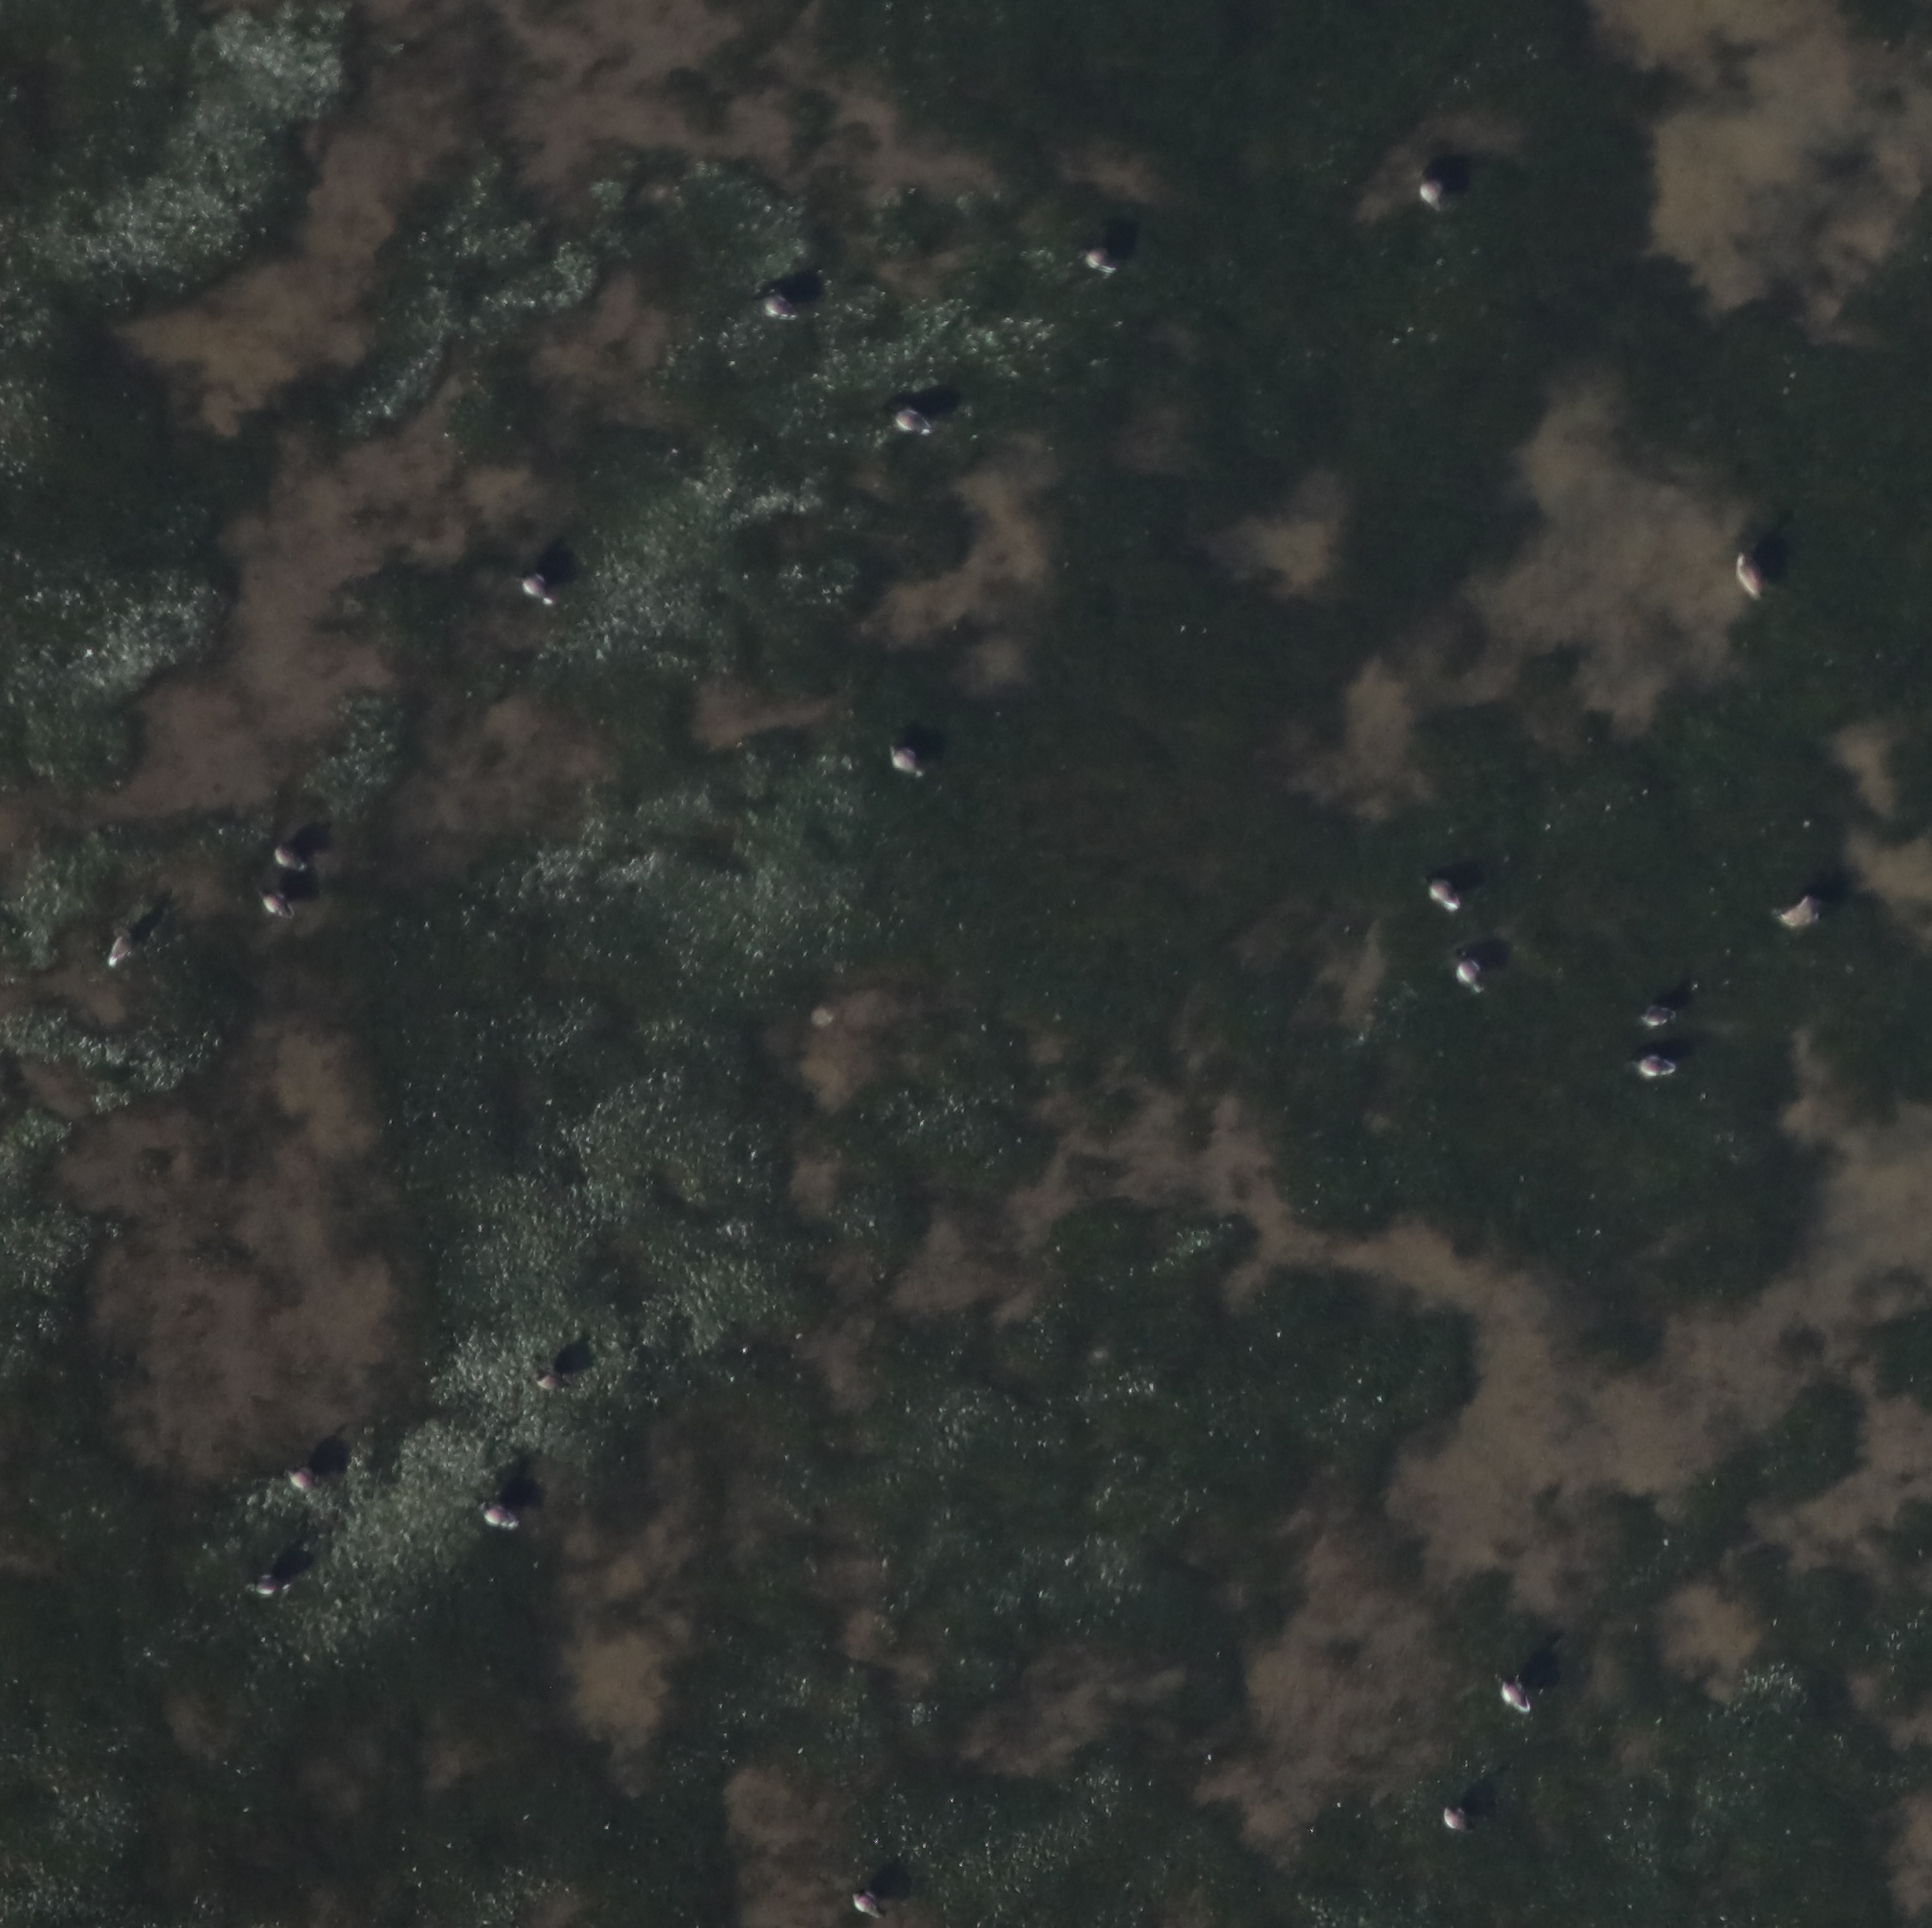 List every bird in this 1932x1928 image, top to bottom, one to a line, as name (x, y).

brant (1434, 190)
brant (1099, 262)
brant (777, 303)
brant (911, 421)
brant (1752, 575)
brant (538, 586)
brant (906, 760)
brant (286, 855)
brant (1444, 892)
brant (277, 903)
brant (122, 948)
brant (1470, 972)
brant (1659, 1014)
brant (1657, 1066)
brant (547, 1382)
brant (303, 1481)
brant (498, 1513)
brant (268, 1585)
brant (1516, 1692)
brant (1456, 1819)
brant (866, 1904)